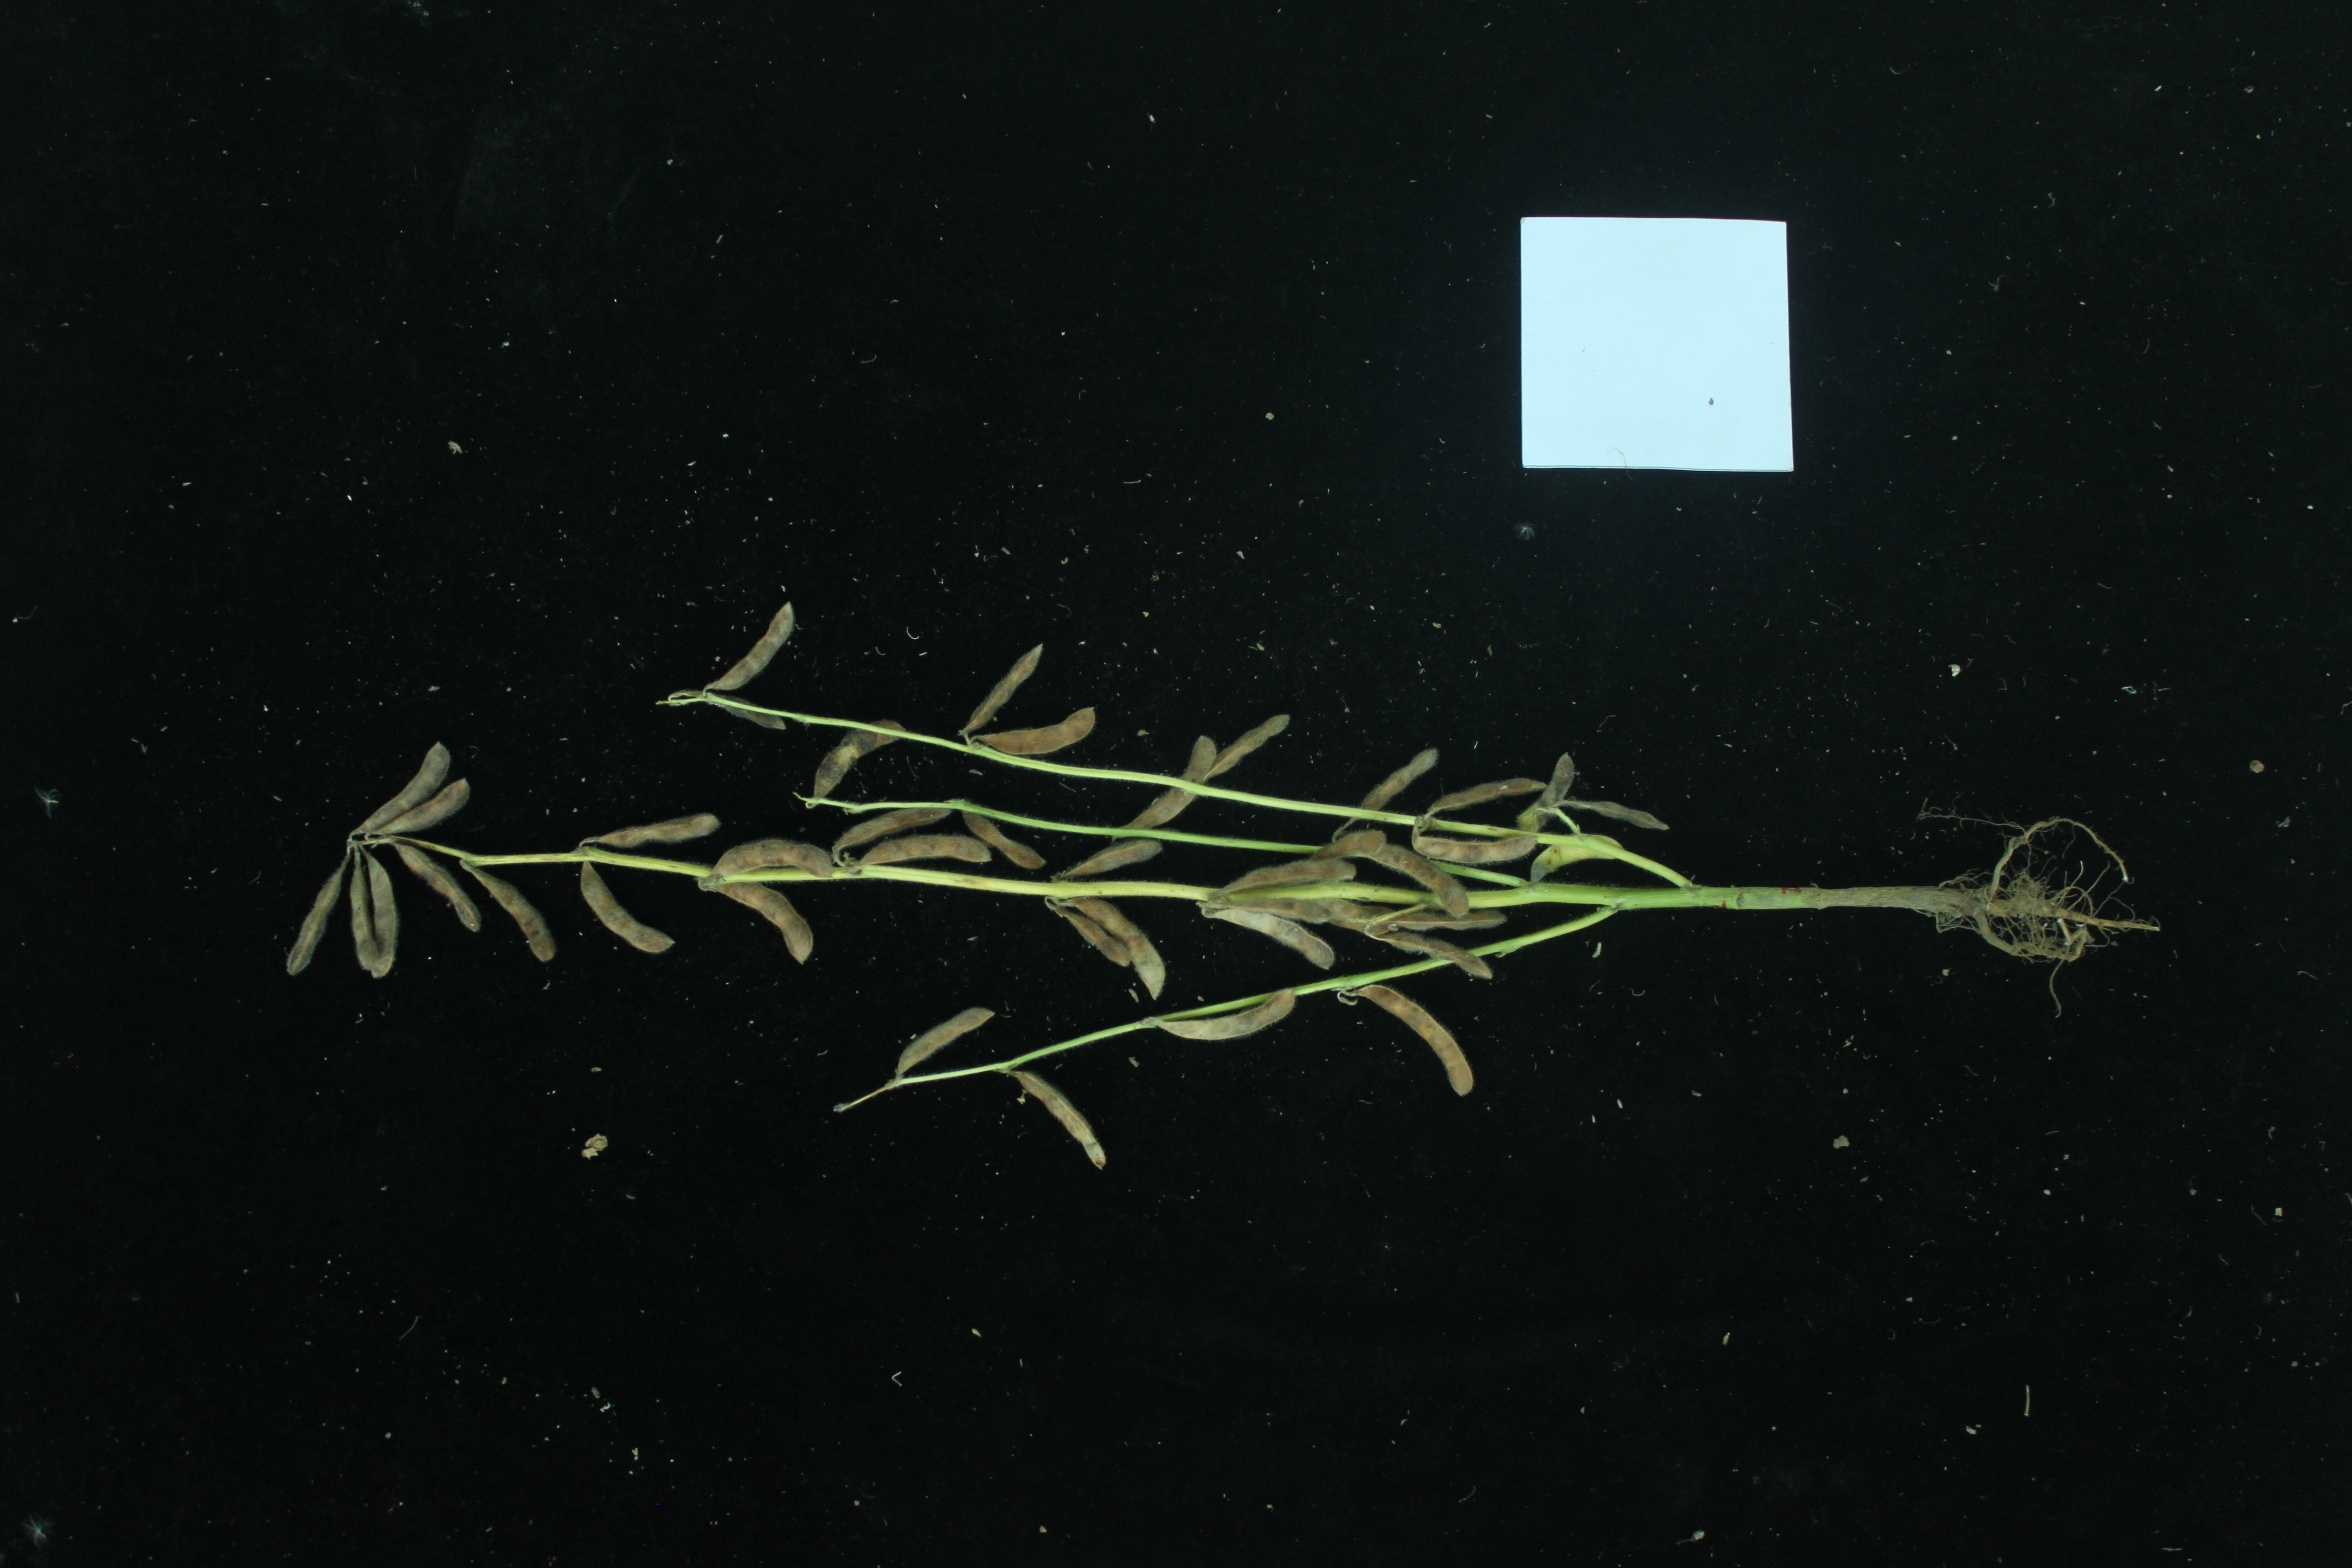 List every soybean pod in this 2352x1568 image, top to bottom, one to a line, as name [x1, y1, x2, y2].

soybean pod [703, 602, 794, 693]
soybean pod [961, 645, 1042, 737]
soybean pod [669, 691, 785, 731]
soybean pod [970, 709, 1094, 756]
soybean pod [1214, 715, 1289, 776]
soybean pod [812, 722, 906, 802]
soybean pod [1112, 736, 1214, 838]
soybean pod [347, 743, 449, 841]
soybean pod [1332, 747, 1437, 842]
soybean pod [1518, 752, 1575, 833]
soybean pod [1424, 779, 1546, 820]
soybean pod [364, 780, 470, 842]
soybean pod [831, 801, 955, 865]
soybean pod [1564, 801, 1669, 830]
soybean pod [962, 811, 1045, 870]
soybean pod [579, 815, 720, 847]
soybean pod [1412, 828, 1536, 865]
soybean pod [1326, 831, 1468, 918]
soybean pod [1531, 834, 1623, 885]
soybean pod [859, 836, 990, 864]
soybean pod [713, 840, 830, 875]
soybean pod [1051, 841, 1159, 882]
soybean pod [388, 845, 479, 931]
soybean pod [287, 848, 349, 976]
soybean pod [362, 849, 398, 978]
soybean pod [349, 850, 375, 970]
soybean pod [1210, 858, 1354, 896]
soybean pod [460, 859, 554, 961]
soybean pod [580, 862, 674, 955]
soybean pod [699, 881, 811, 965]
soybean pod [1044, 898, 1129, 967]
soybean pod [1051, 898, 1163, 1001]
soybean pod [1200, 907, 1333, 968]
soybean pod [1377, 931, 1492, 979]
soybean pod [1349, 985, 1472, 1095]
soybean pod [1143, 989, 1295, 1040]
soybean pod [894, 1009, 993, 1081]
soybean pod [1011, 1073, 1103, 1170]